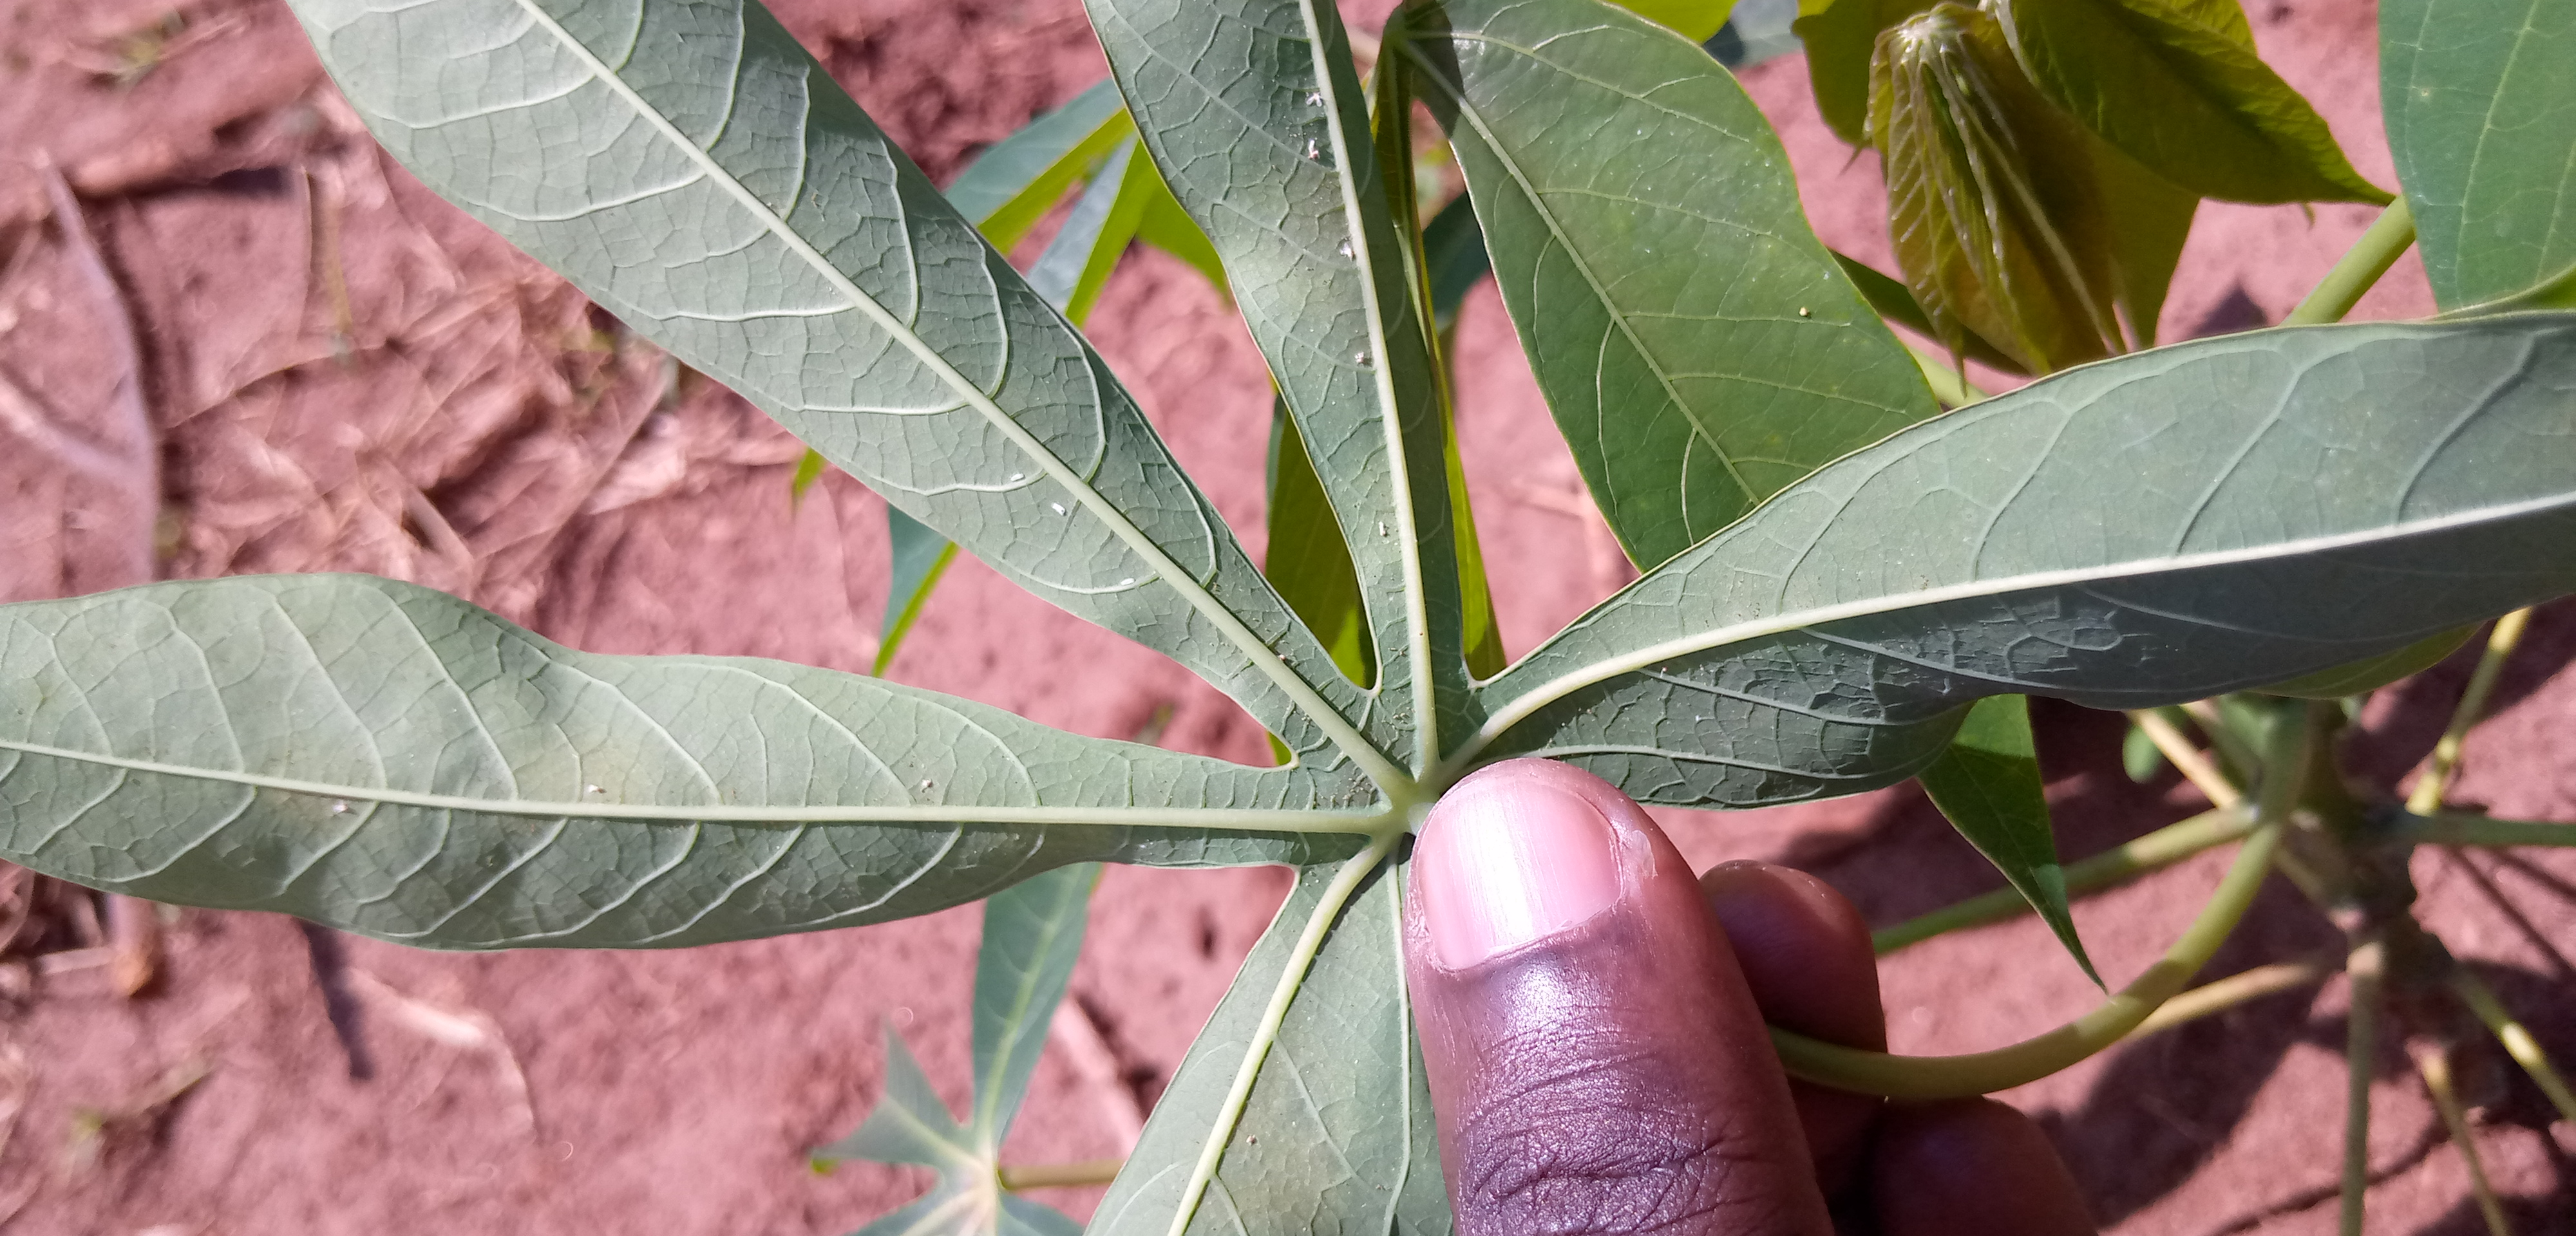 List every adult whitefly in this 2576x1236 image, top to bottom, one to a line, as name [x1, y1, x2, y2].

whitefly [1302, 88, 1325, 106]
whitefly [1302, 136, 1321, 160]
whitefly [1336, 239, 1359, 265]
whitefly [1351, 348, 1366, 371]
whitefly [1003, 466, 1023, 483]
whitefly [1046, 496, 1067, 521]
whitefly [1374, 515, 1389, 541]
whitefly [1116, 573, 1138, 588]
whitefly [915, 774, 933, 791]
whitefly [584, 779, 601, 796]
whitefly [331, 798, 346, 816]